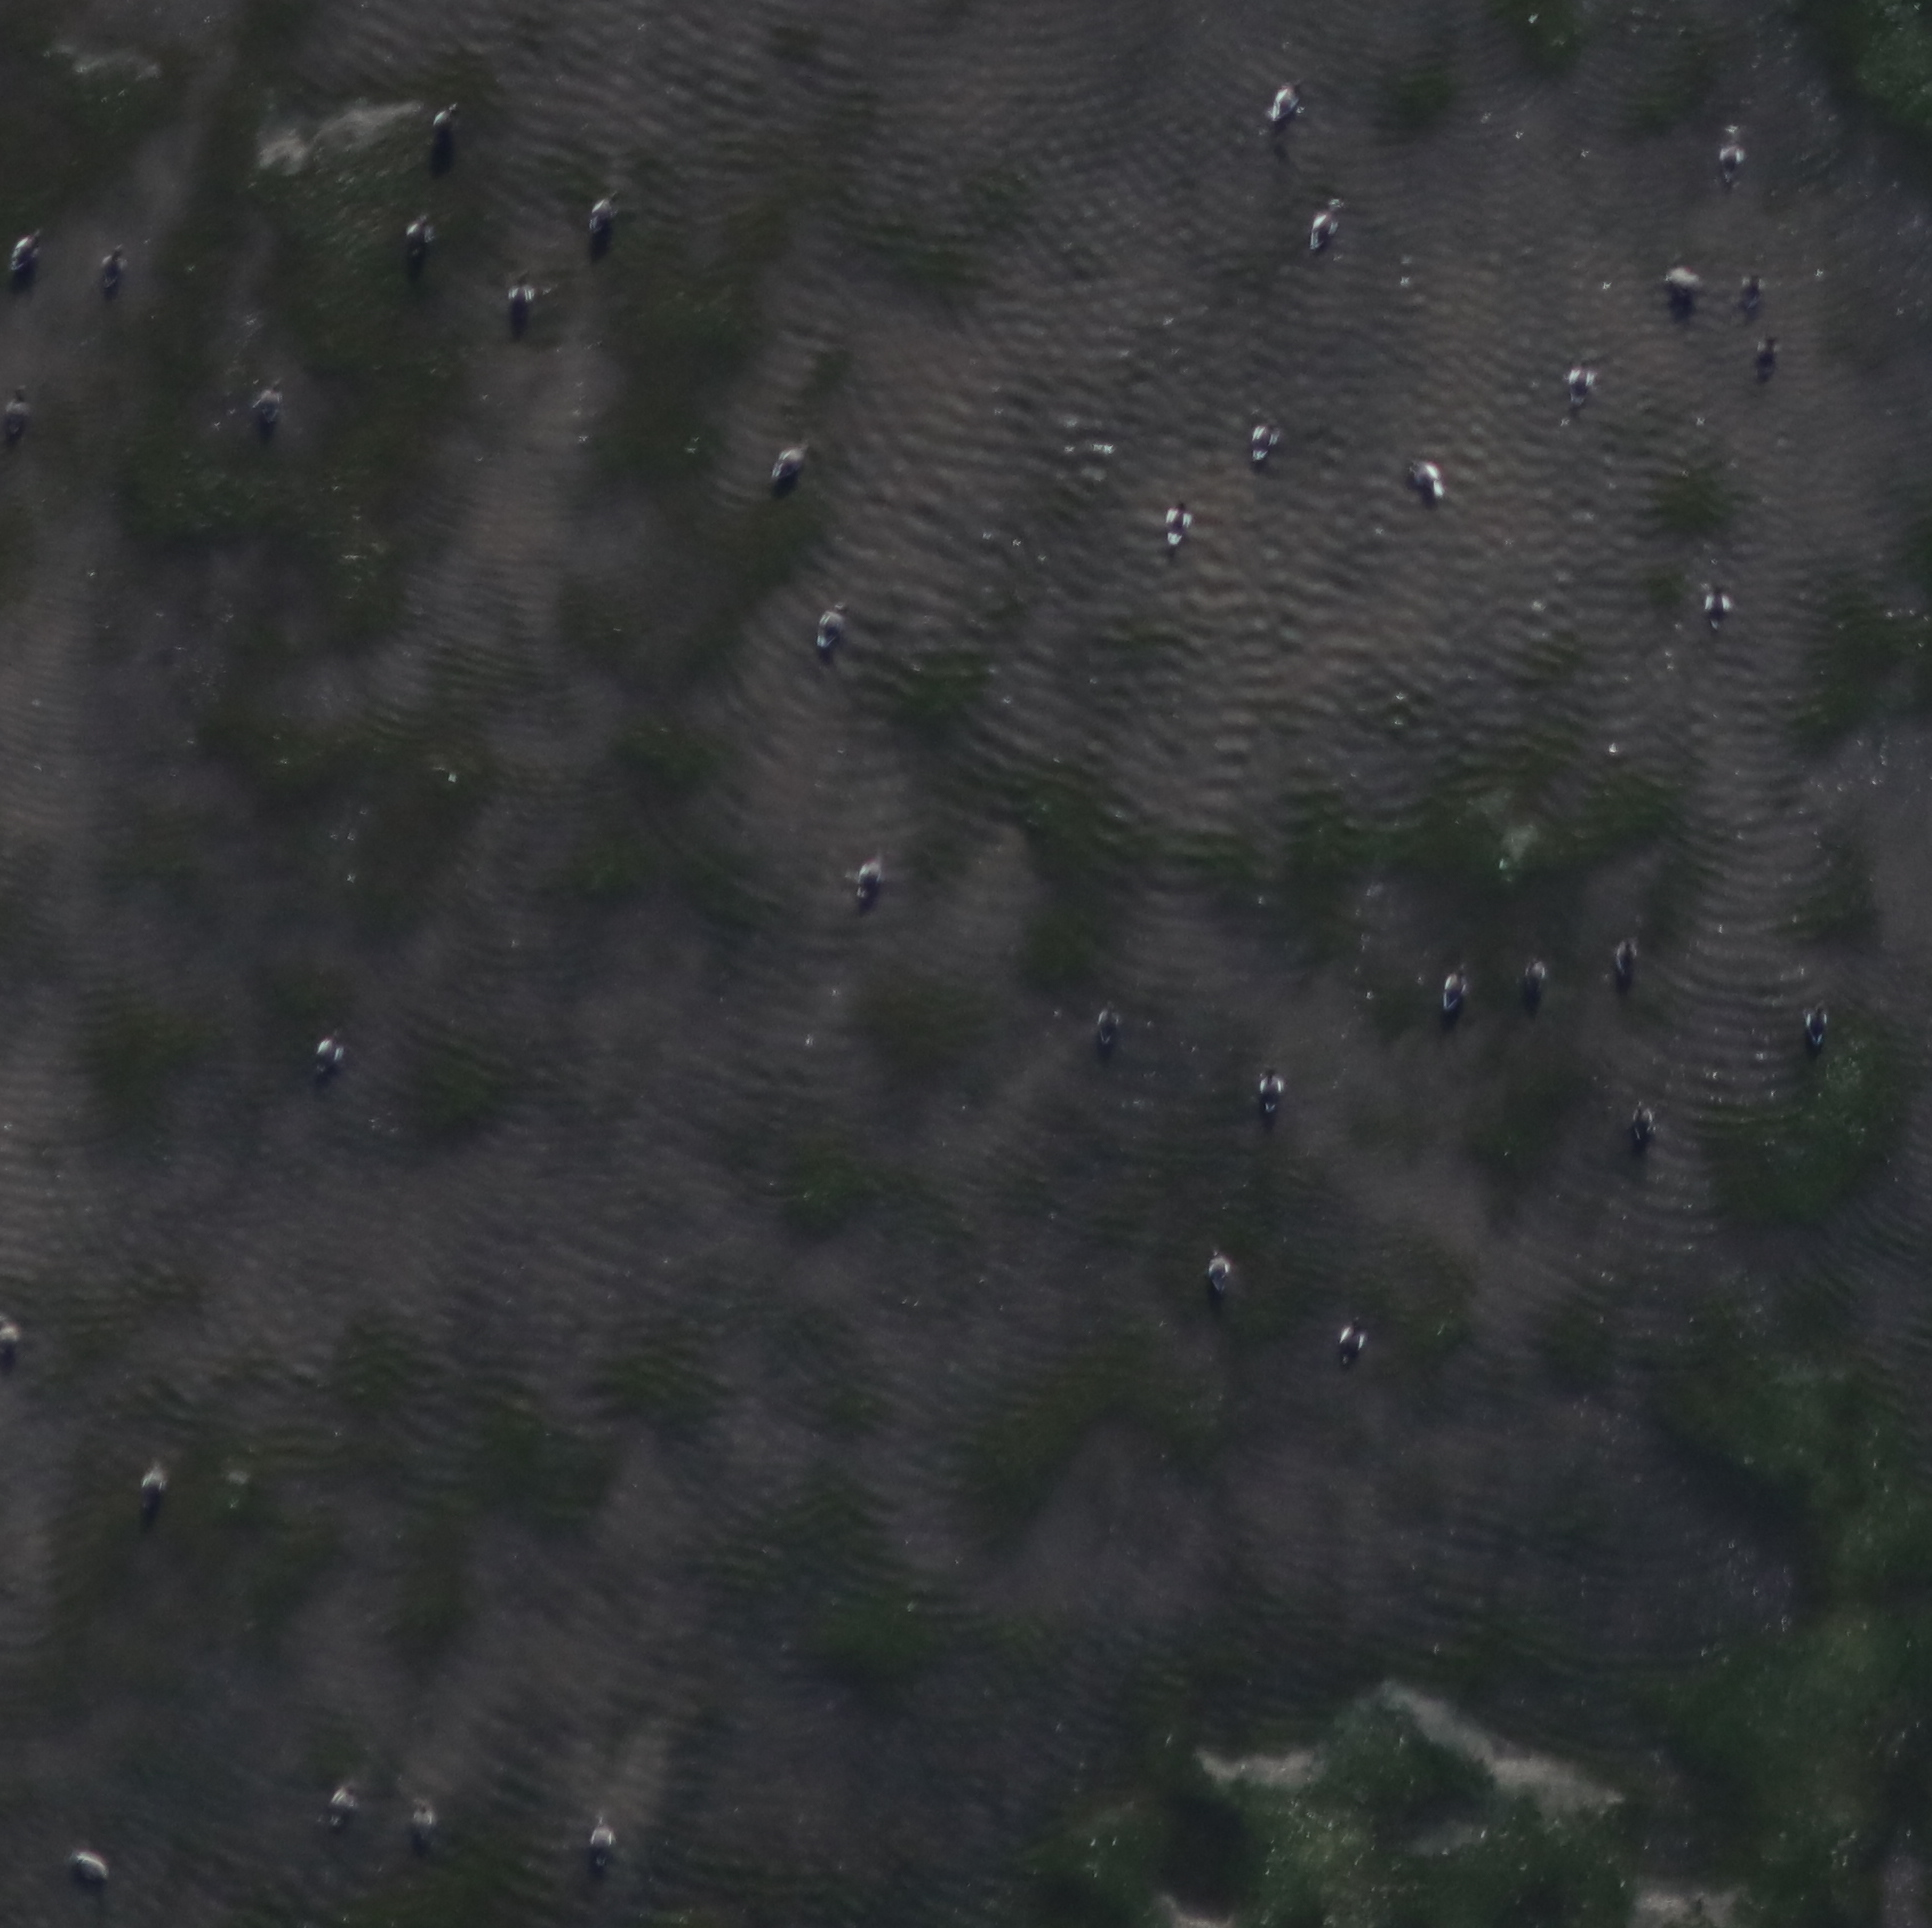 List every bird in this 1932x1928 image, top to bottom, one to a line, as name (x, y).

emperor goose (1287, 106)
brant (450, 114)
brant (1730, 157)
brant (605, 216)
brant (1328, 224)
brant (420, 232)
brant (24, 256)
brant (114, 259)
brant (1685, 281)
brant (1752, 289)
brant (523, 293)
brant (1769, 357)
brant (1585, 382)
brant (267, 395)
brant (23, 404)
emperor goose (1266, 438)
brant (790, 463)
brant (1427, 476)
brant (1177, 521)
brant (1718, 604)
brant (837, 629)
brant (870, 874)
brant (1635, 954)
brant (1538, 976)
brant (1454, 991)
brant (1818, 1025)
brant (1109, 1027)
brant (331, 1054)
brant (1270, 1092)
brant (1637, 1113)
brant (1219, 1270)
emperor goose (5, 1338)
brant (1352, 1343)
emperor goose (154, 1480)
emperor goose (346, 1799)
emperor goose (425, 1825)
brant (602, 1843)
emperor goose (86, 1870)